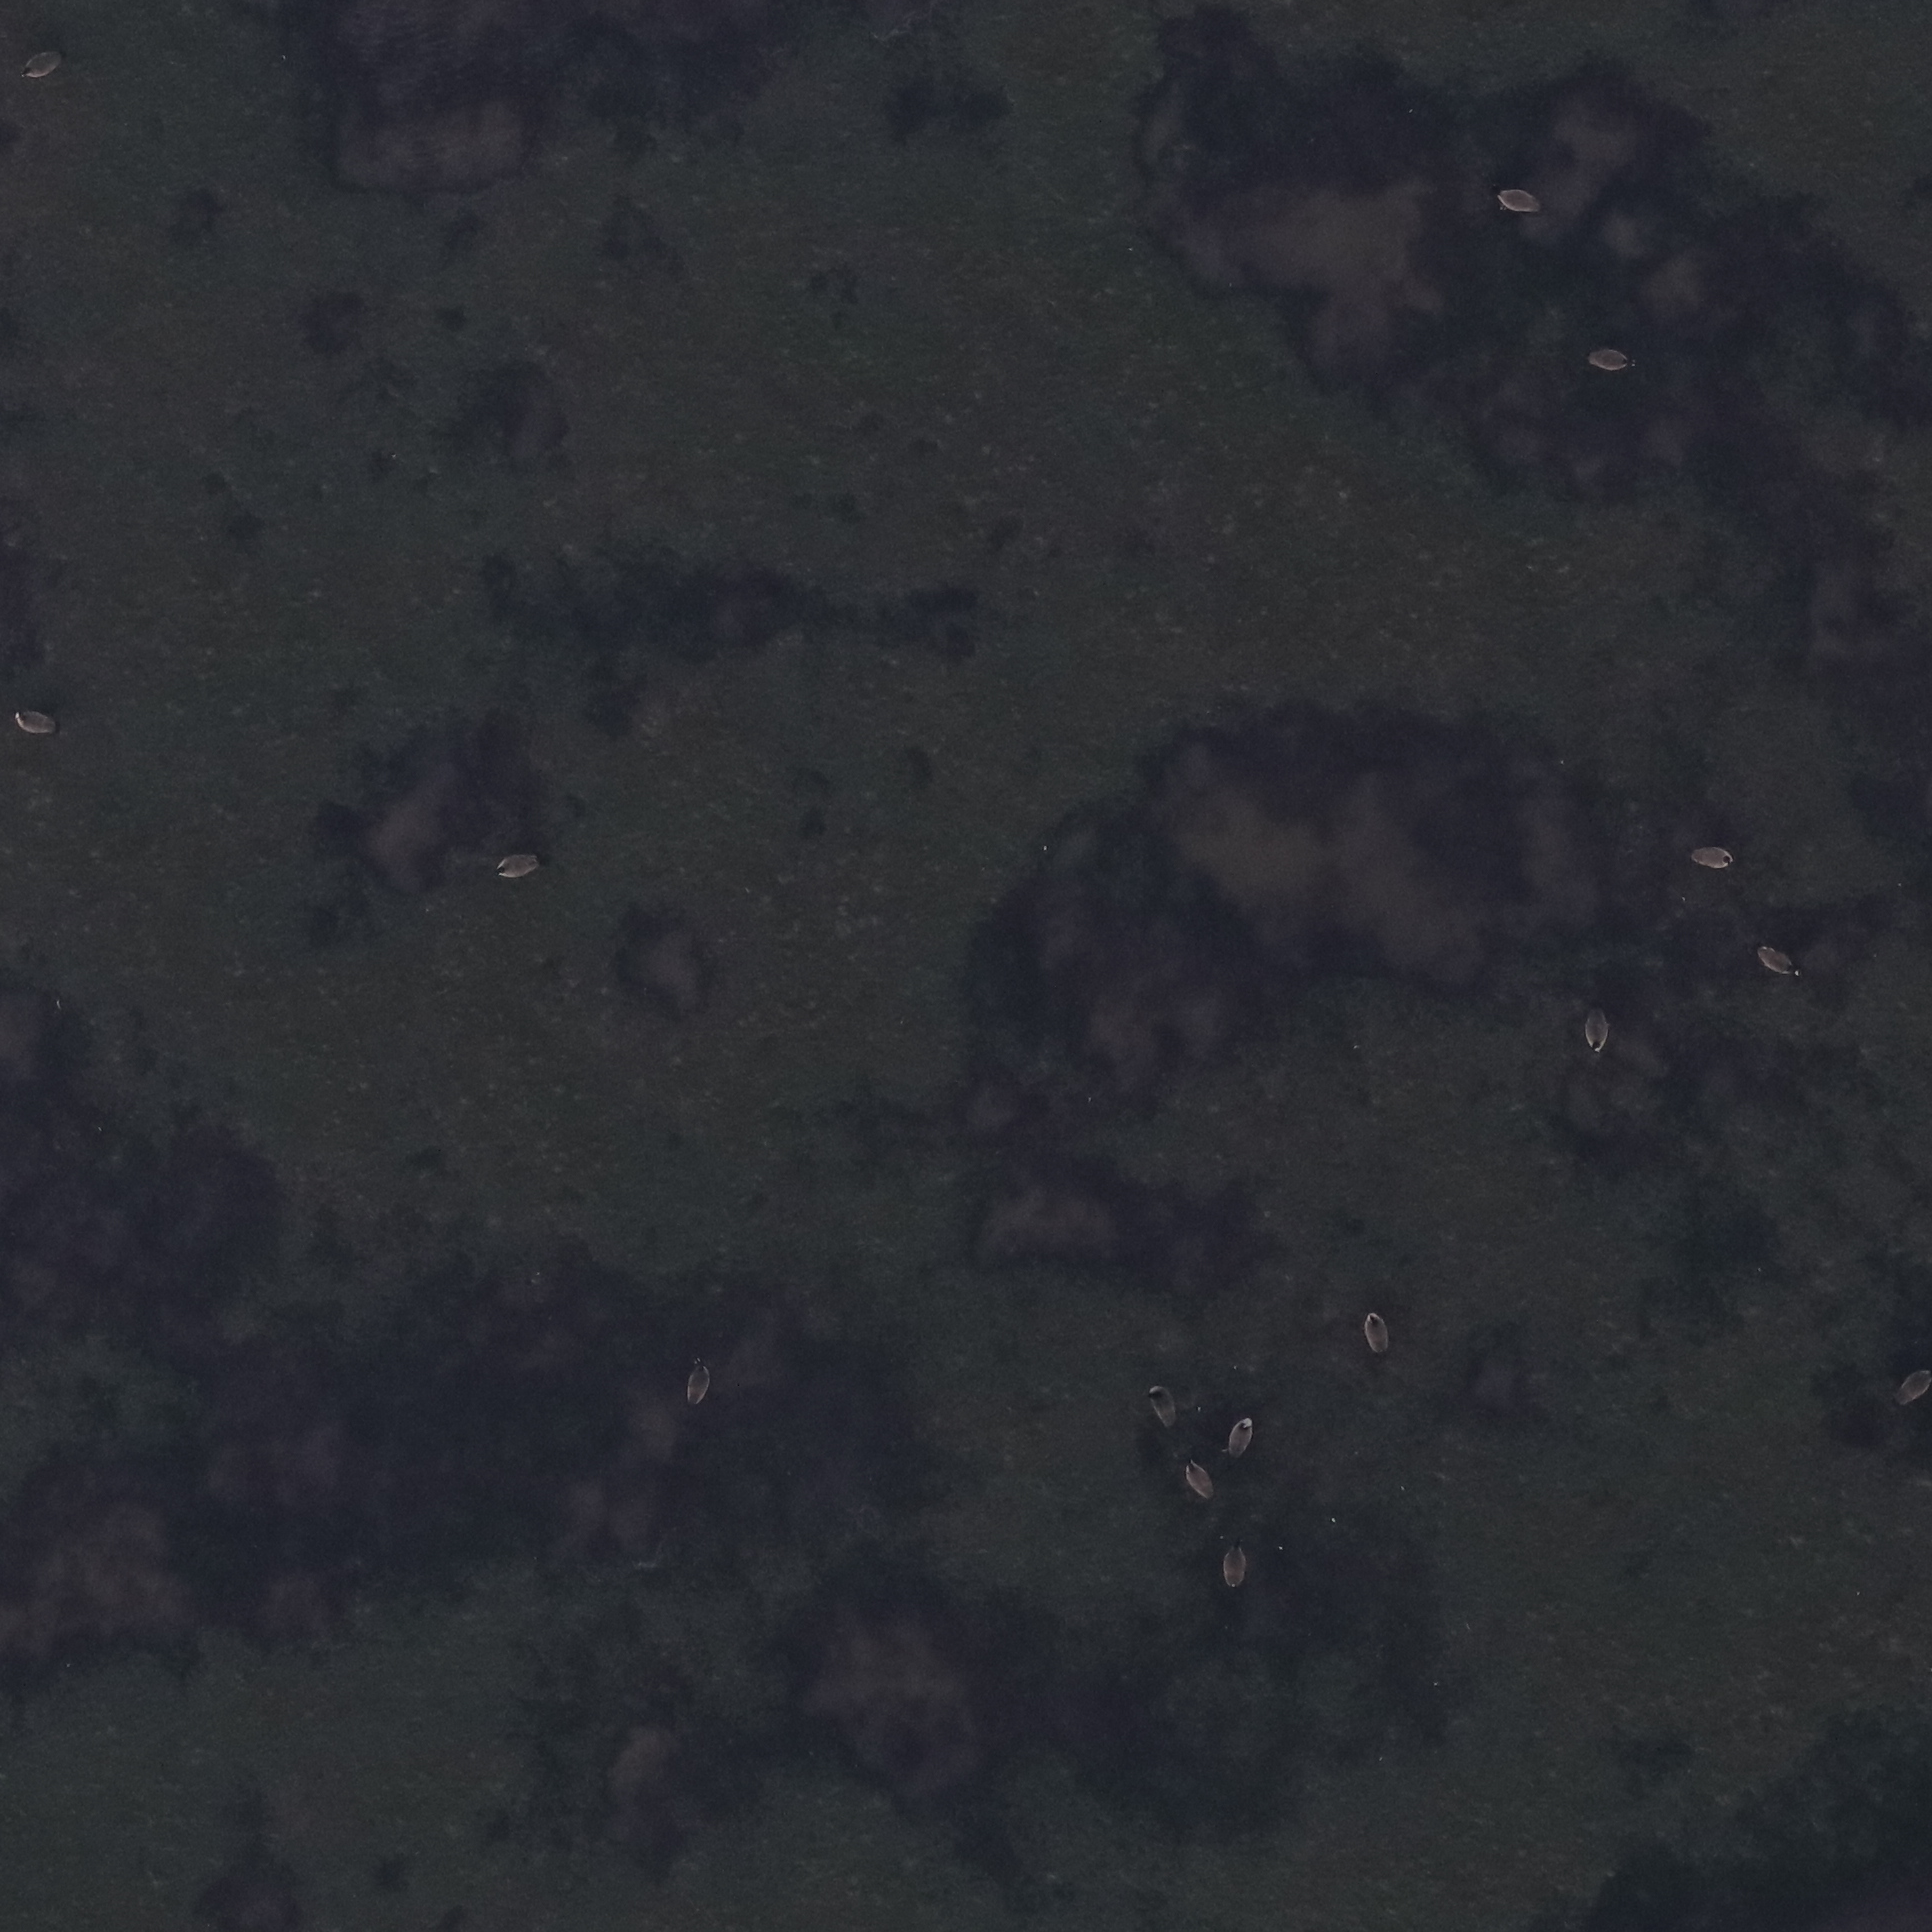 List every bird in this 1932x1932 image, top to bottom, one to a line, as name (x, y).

Canada goose (42, 63)
Canada goose (1520, 200)
Canada goose (1609, 359)
Canada goose (35, 722)
Canada goose (1712, 855)
Canada goose (519, 865)
Canada goose (1776, 958)
Canada goose (1597, 1029)
Canada goose (1376, 1334)
Canada goose (698, 1384)
Canada goose (1914, 1387)
Canada goose (1165, 1407)
Canada goose (1240, 1438)
Canada goose (1199, 1479)
Canada goose (1234, 1566)